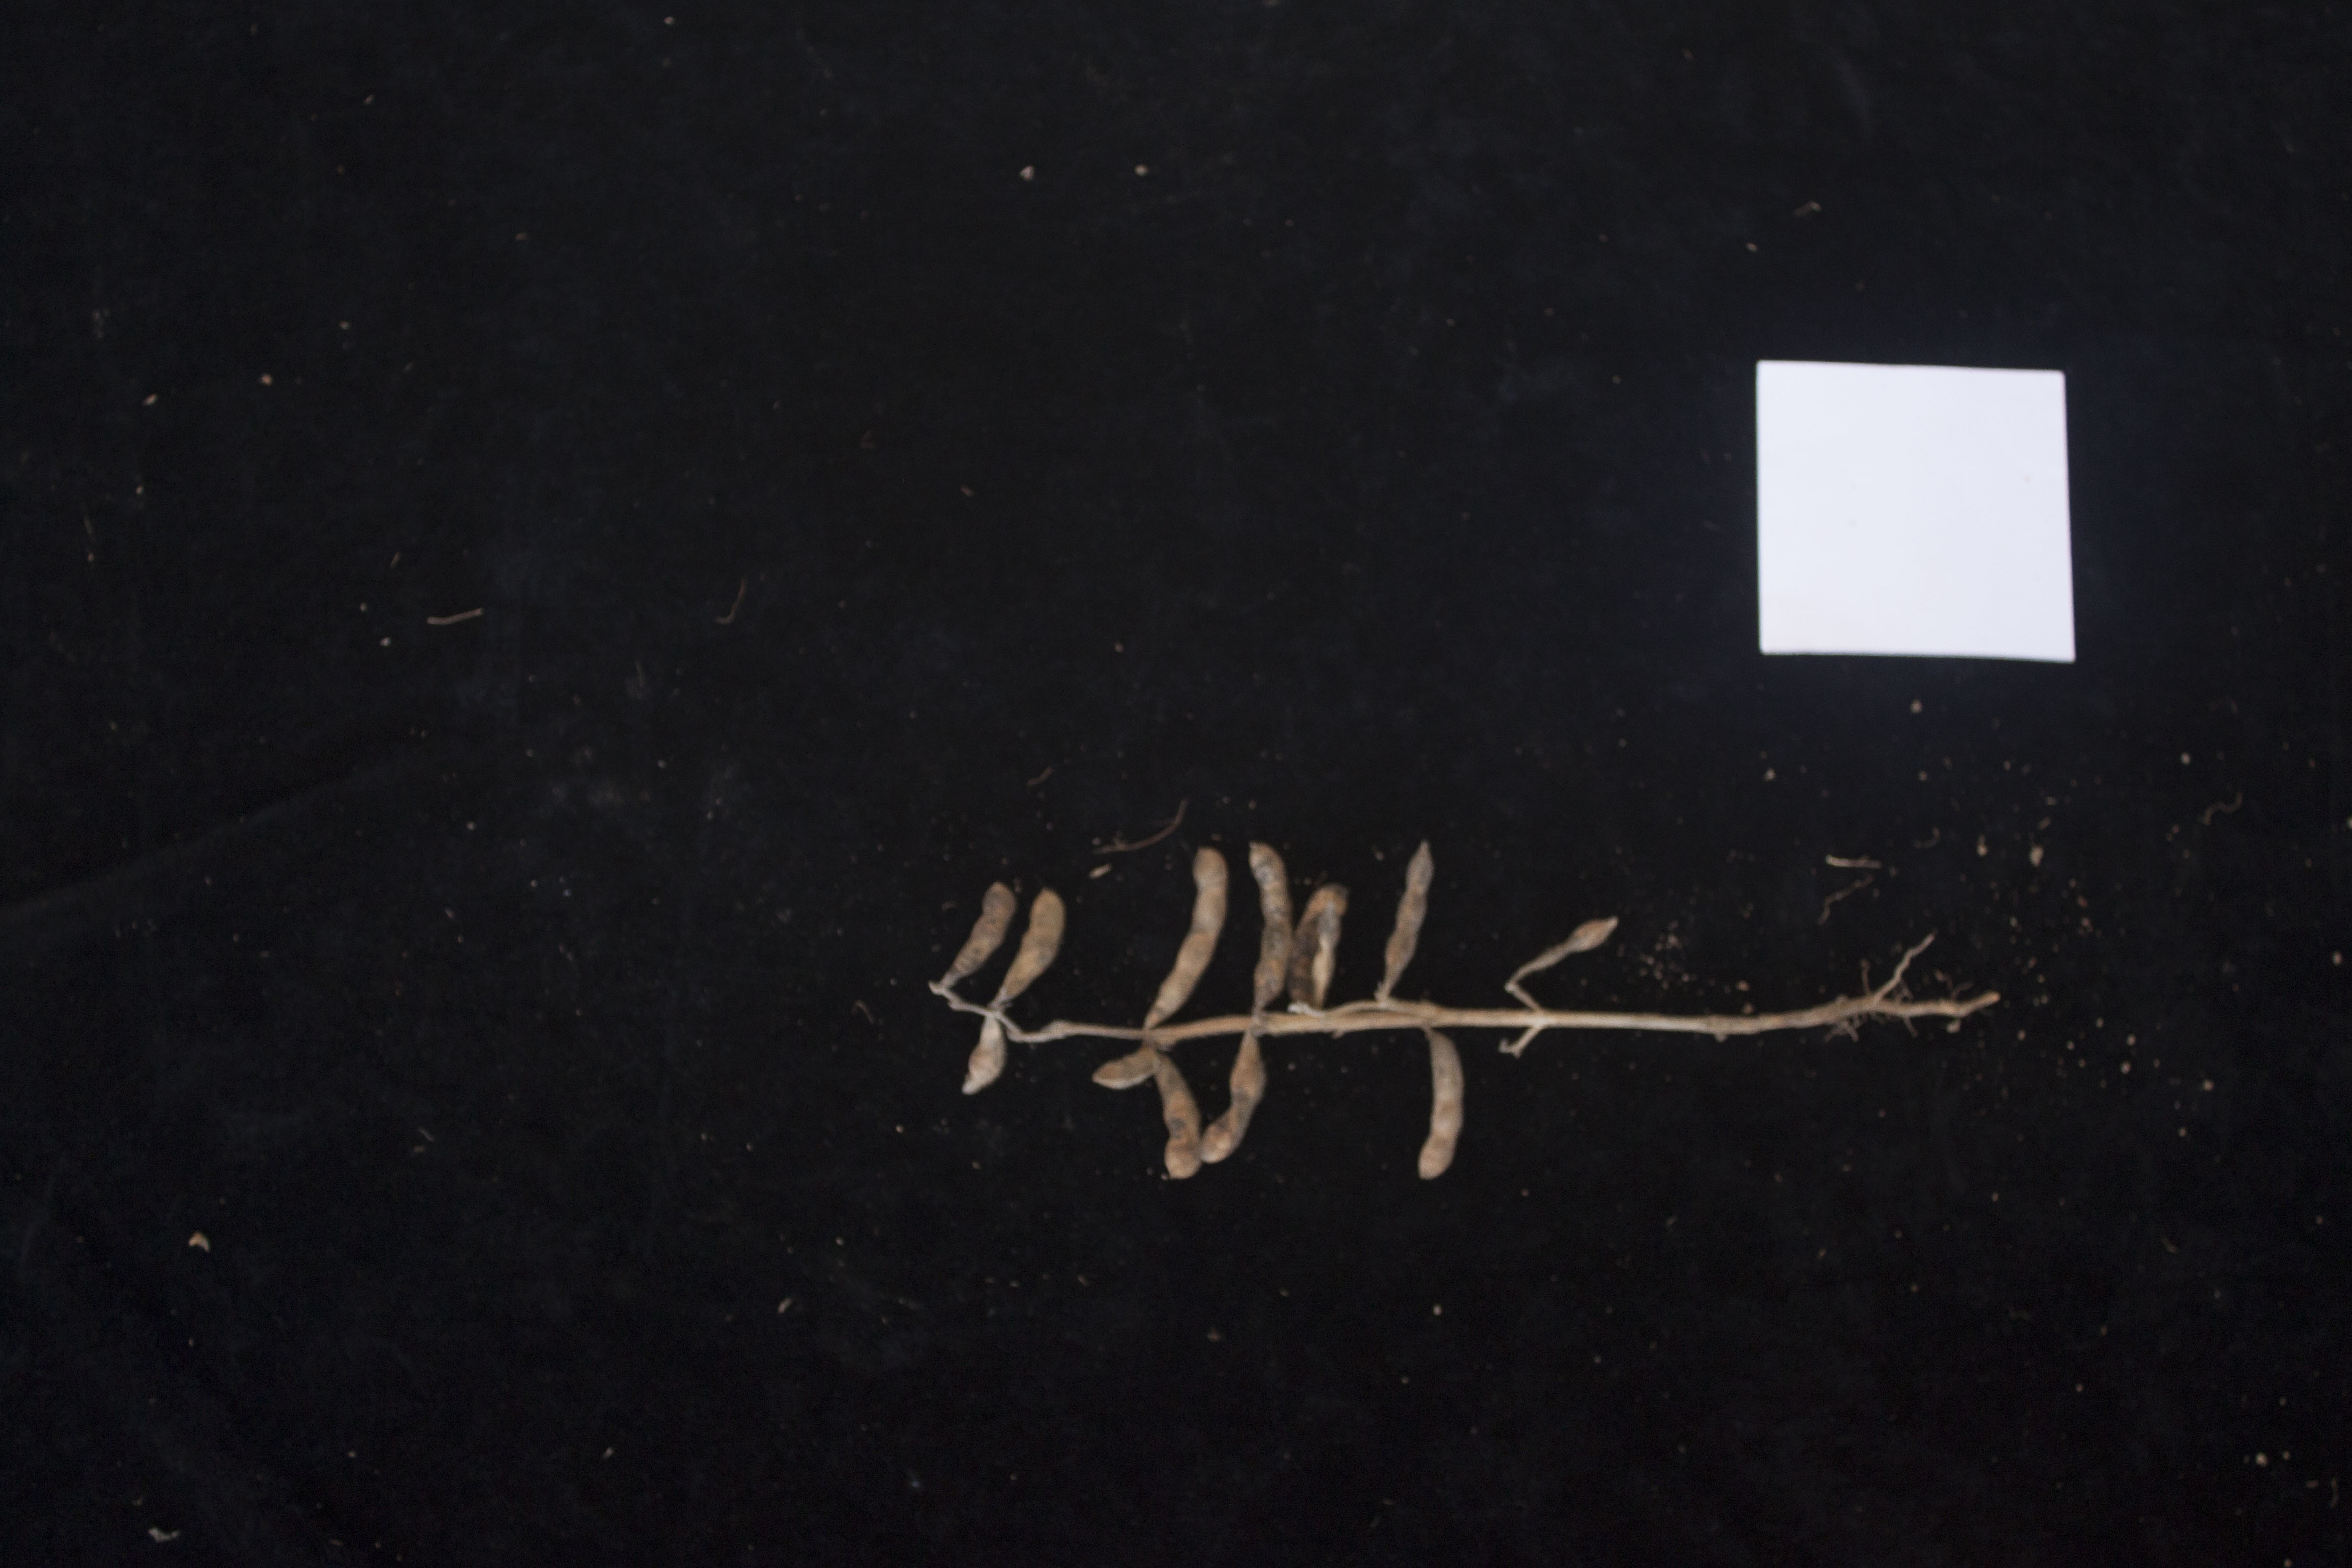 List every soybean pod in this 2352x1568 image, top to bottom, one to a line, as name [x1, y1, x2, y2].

soybean pod [1379, 840, 1433, 997]
soybean pod [1249, 845, 1294, 1013]
soybean pod [1144, 850, 1227, 1030]
soybean pod [940, 882, 1015, 990]
soybean pod [1287, 887, 1348, 1009]
soybean pod [989, 891, 1065, 1010]
soybean pod [1510, 918, 1617, 982]
soybean pod [963, 1017, 1005, 1093]
soybean pod [1418, 1029, 1463, 1180]
soybean pod [1201, 1035, 1267, 1164]
soybean pod [1093, 1041, 1158, 1089]
soybean pod [1157, 1052, 1200, 1178]